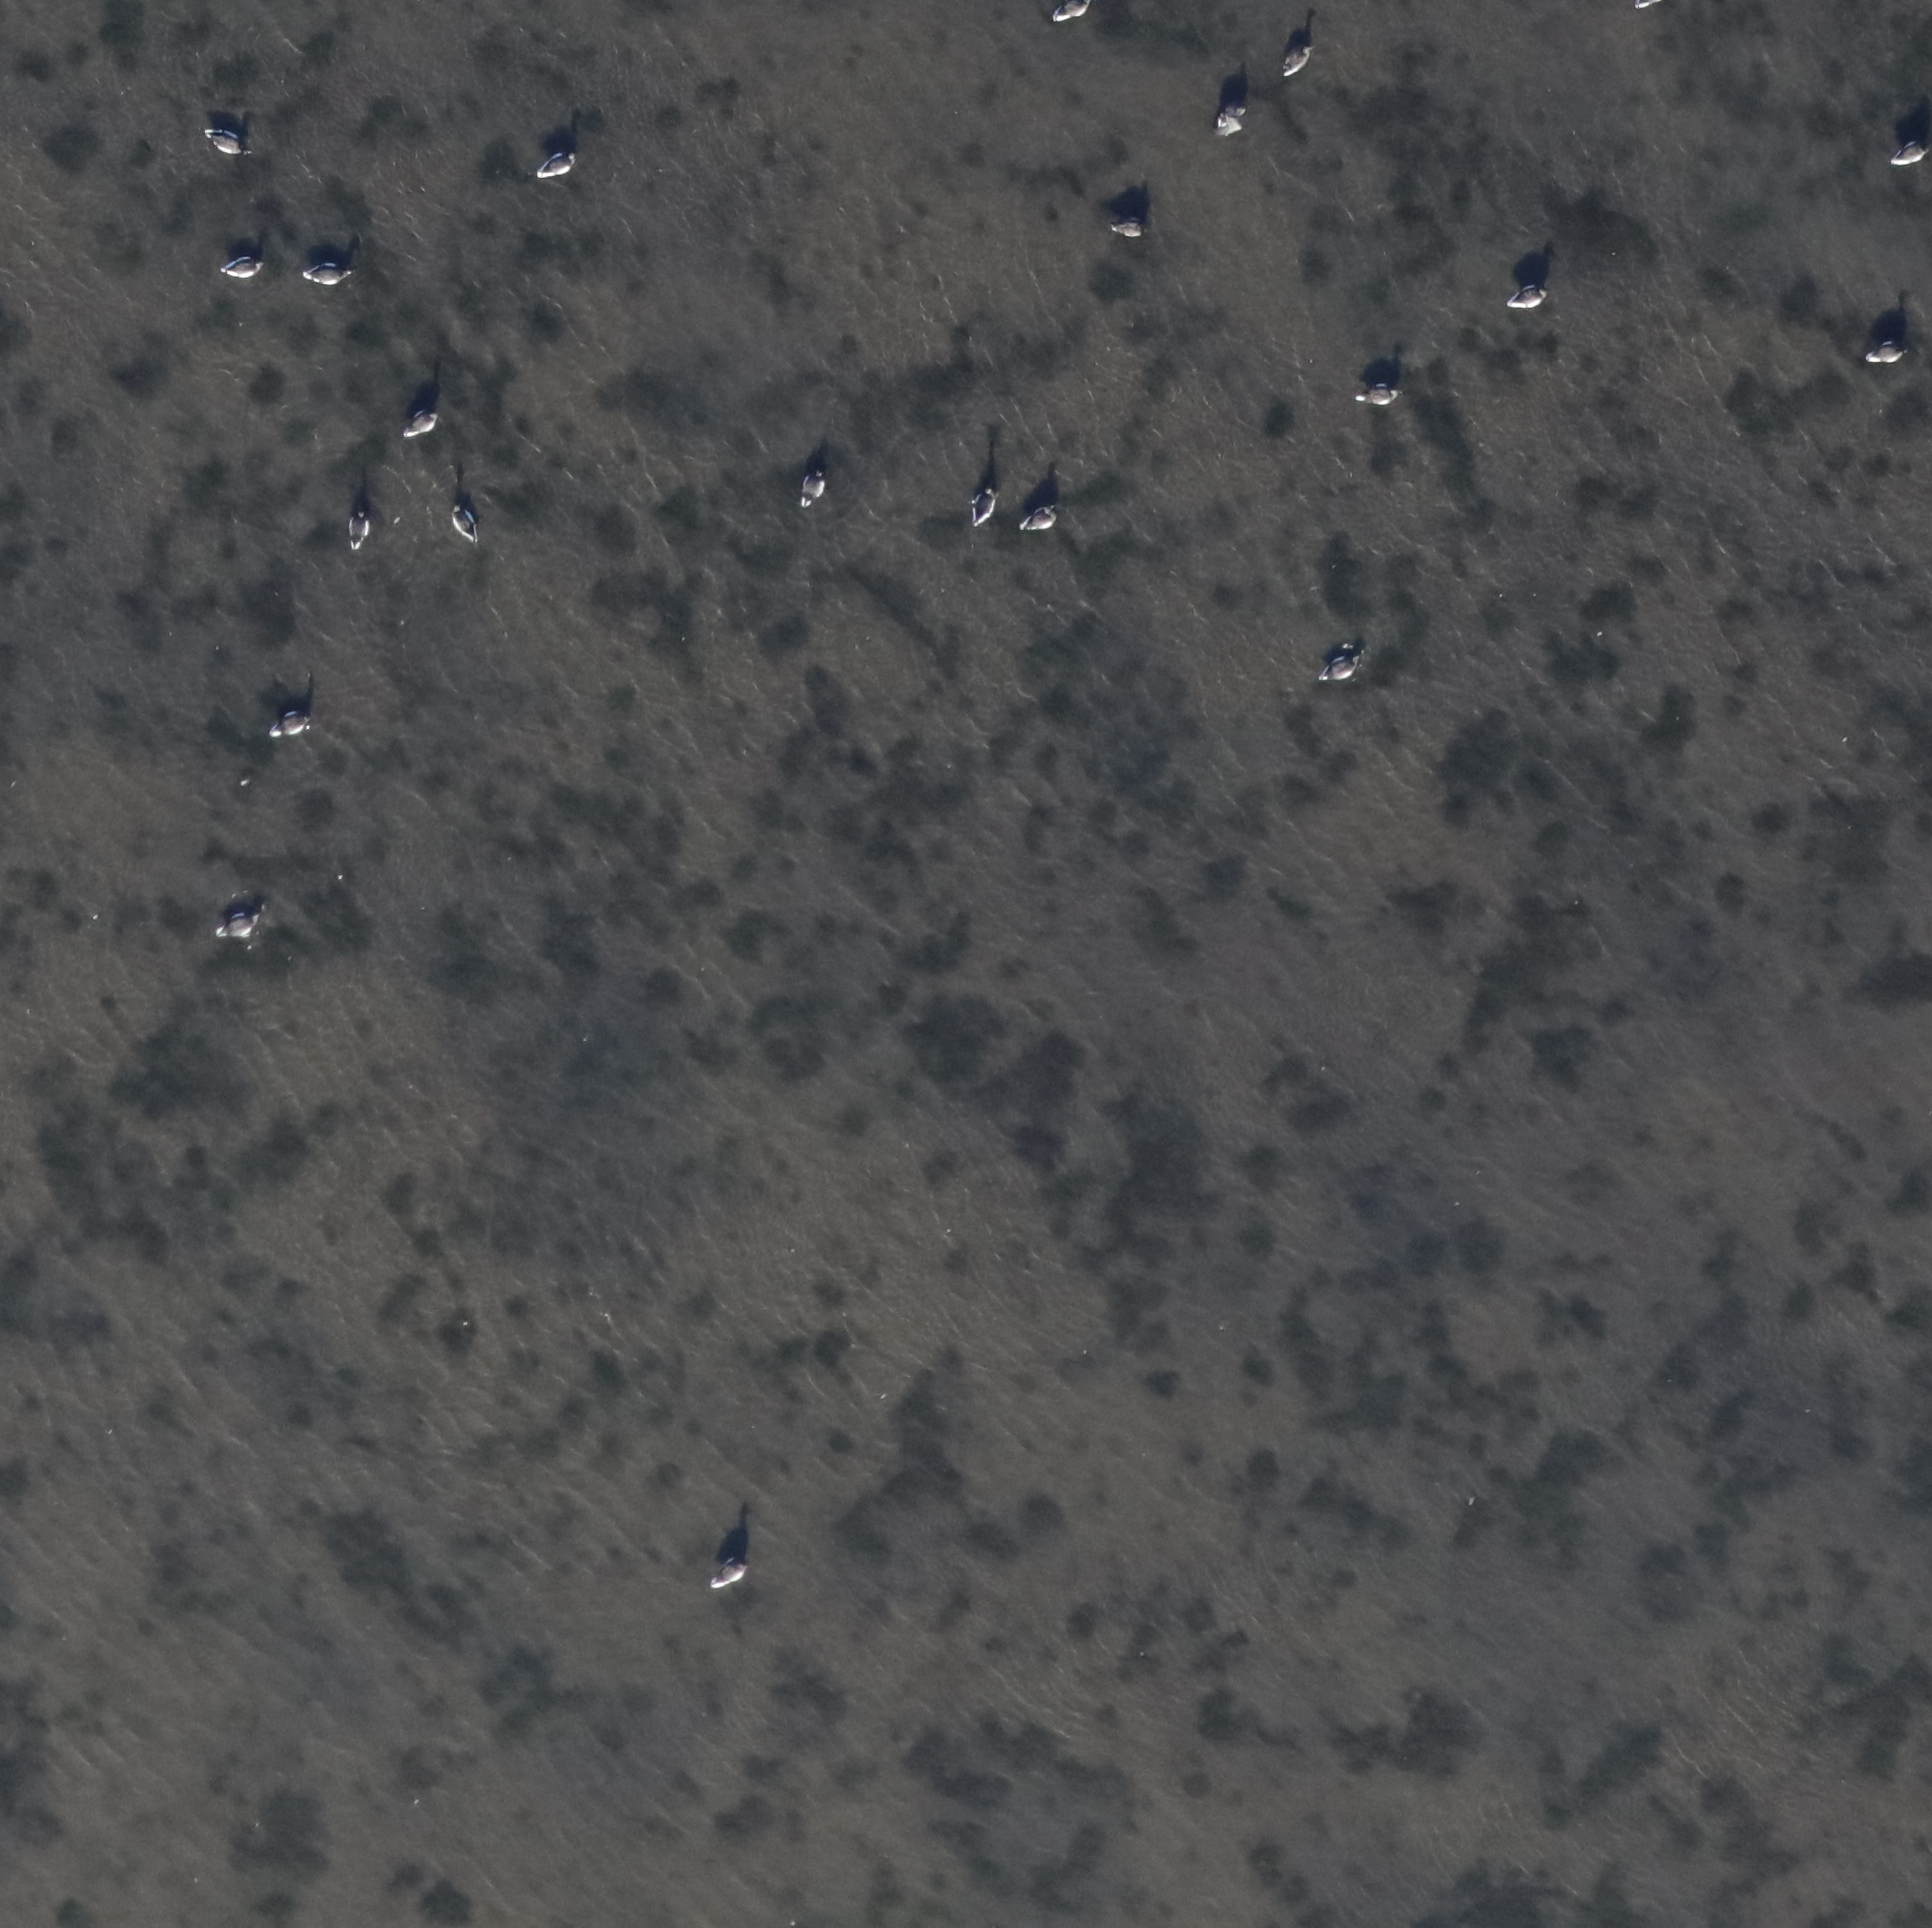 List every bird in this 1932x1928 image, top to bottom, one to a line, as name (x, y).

brant (1073, 6)
brant (1298, 58)
brant (1230, 119)
brant (228, 142)
brant (1909, 152)
brant (556, 164)
brant (1129, 227)
brant (245, 267)
brant (329, 274)
brant (1527, 297)
brant (1886, 352)
brant (1378, 393)
brant (420, 424)
brant (813, 487)
brant (985, 505)
brant (1040, 518)
brant (464, 523)
brant (359, 529)
brant (1342, 666)
brant (292, 724)
brant (241, 926)
brant (727, 1573)